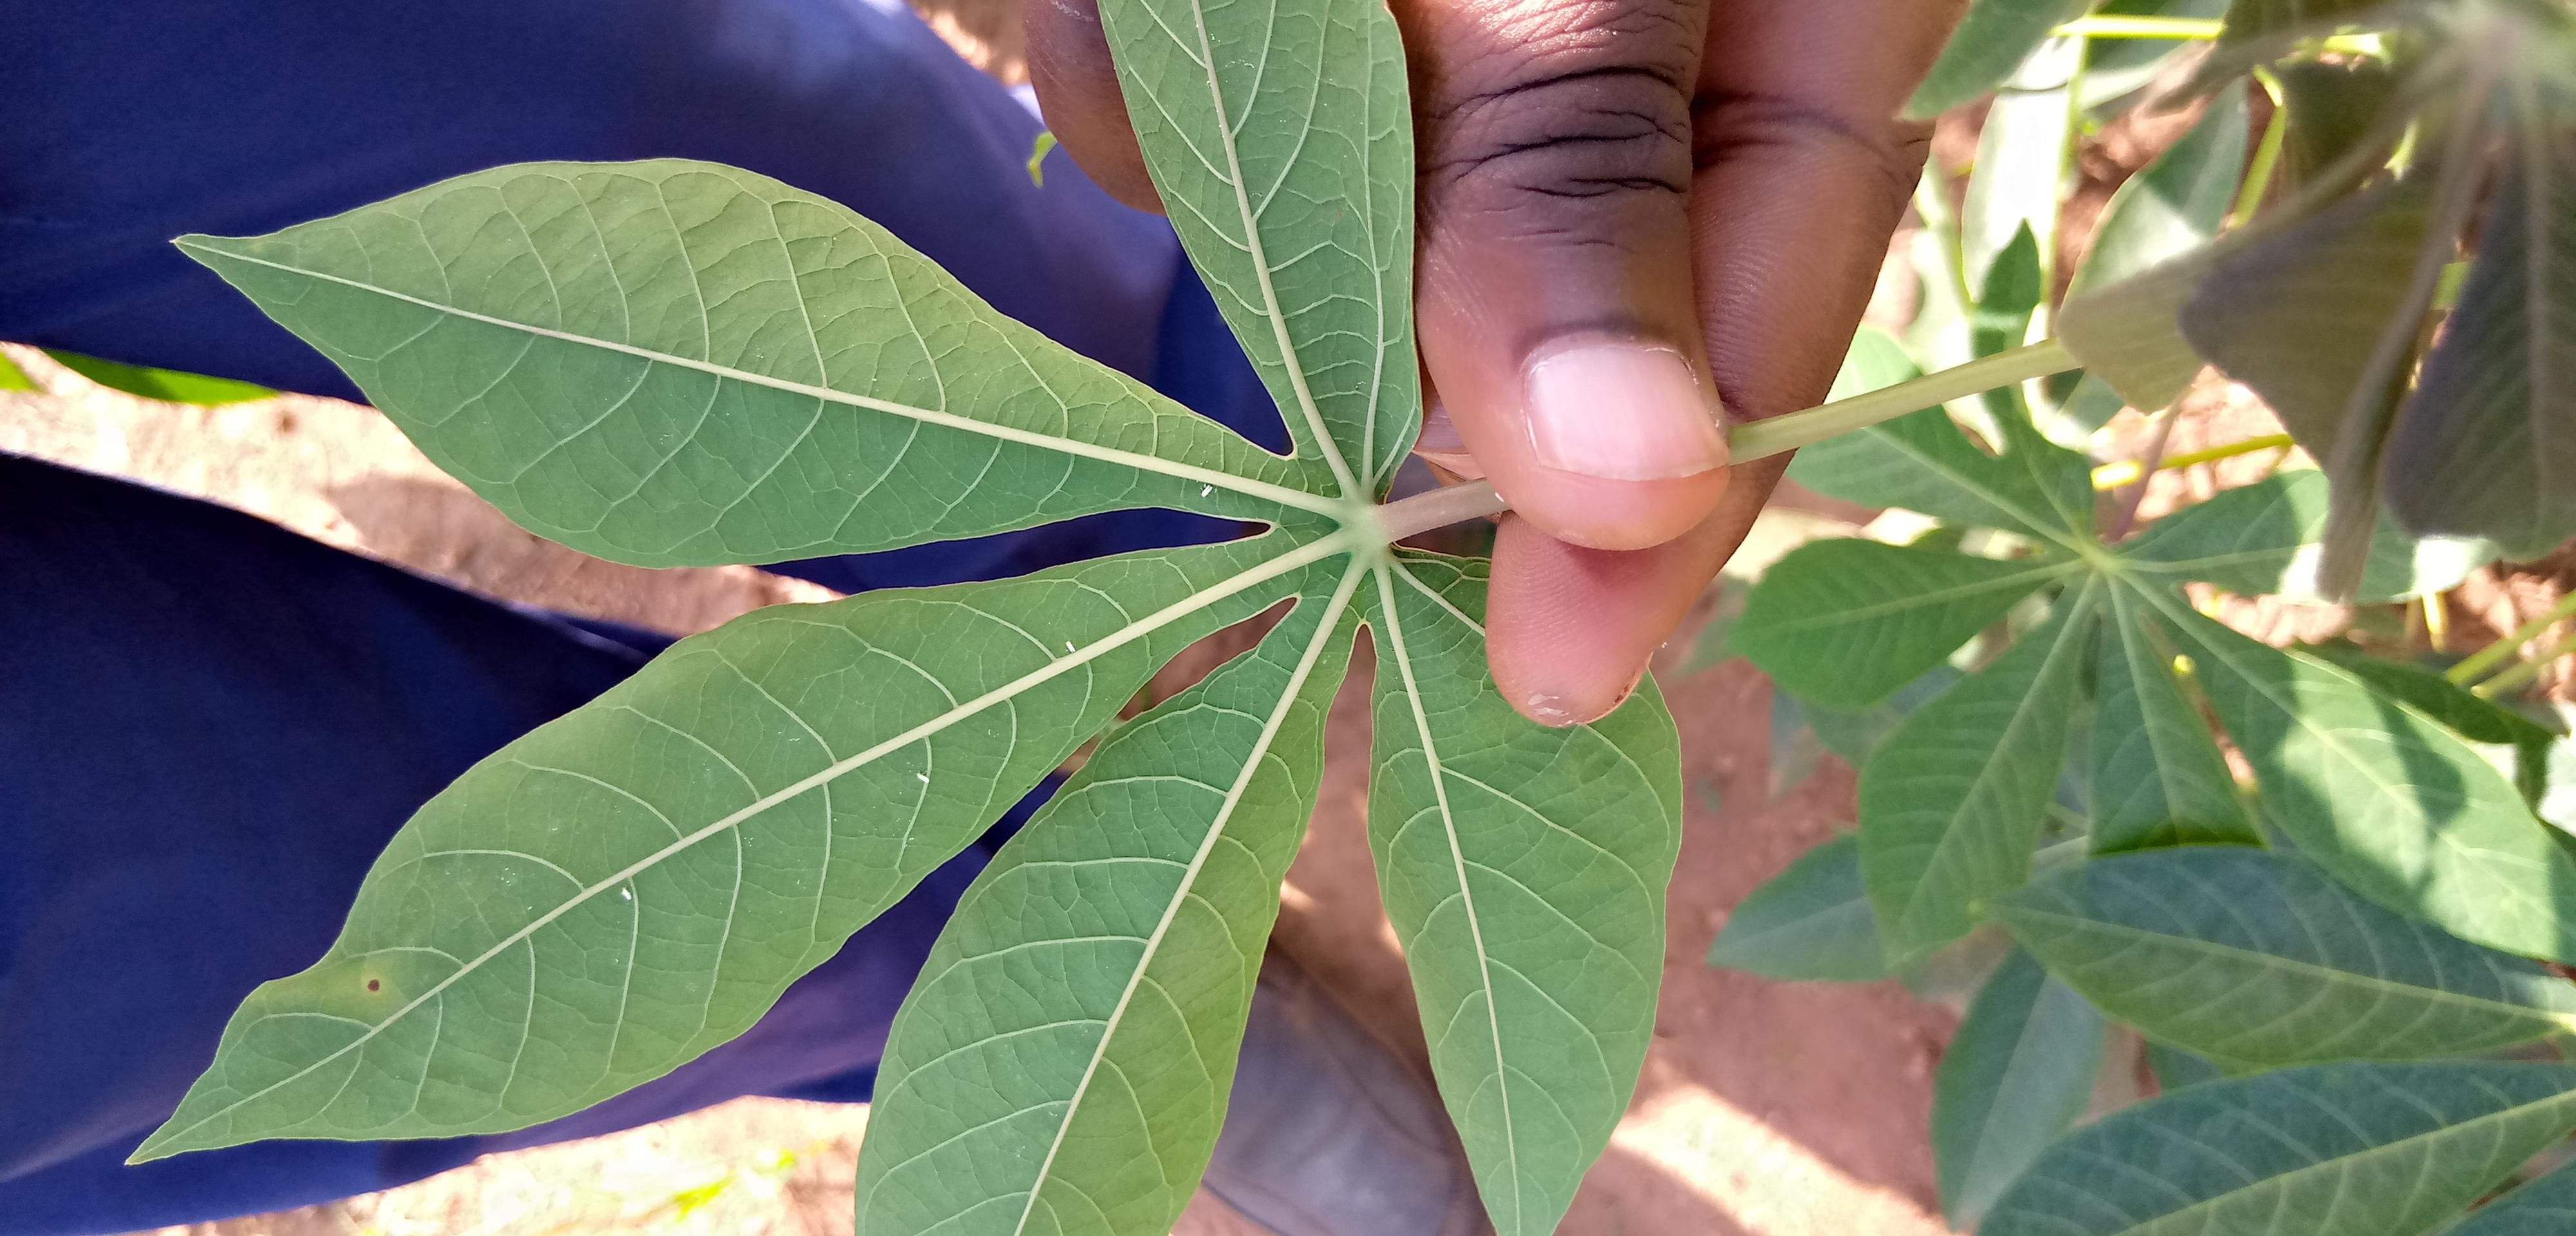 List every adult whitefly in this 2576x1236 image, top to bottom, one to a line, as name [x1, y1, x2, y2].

whitefly [1198, 481, 1216, 500]
whitefly [1063, 637, 1083, 656]
whitefly [914, 770, 934, 787]
whitefly [618, 883, 640, 905]